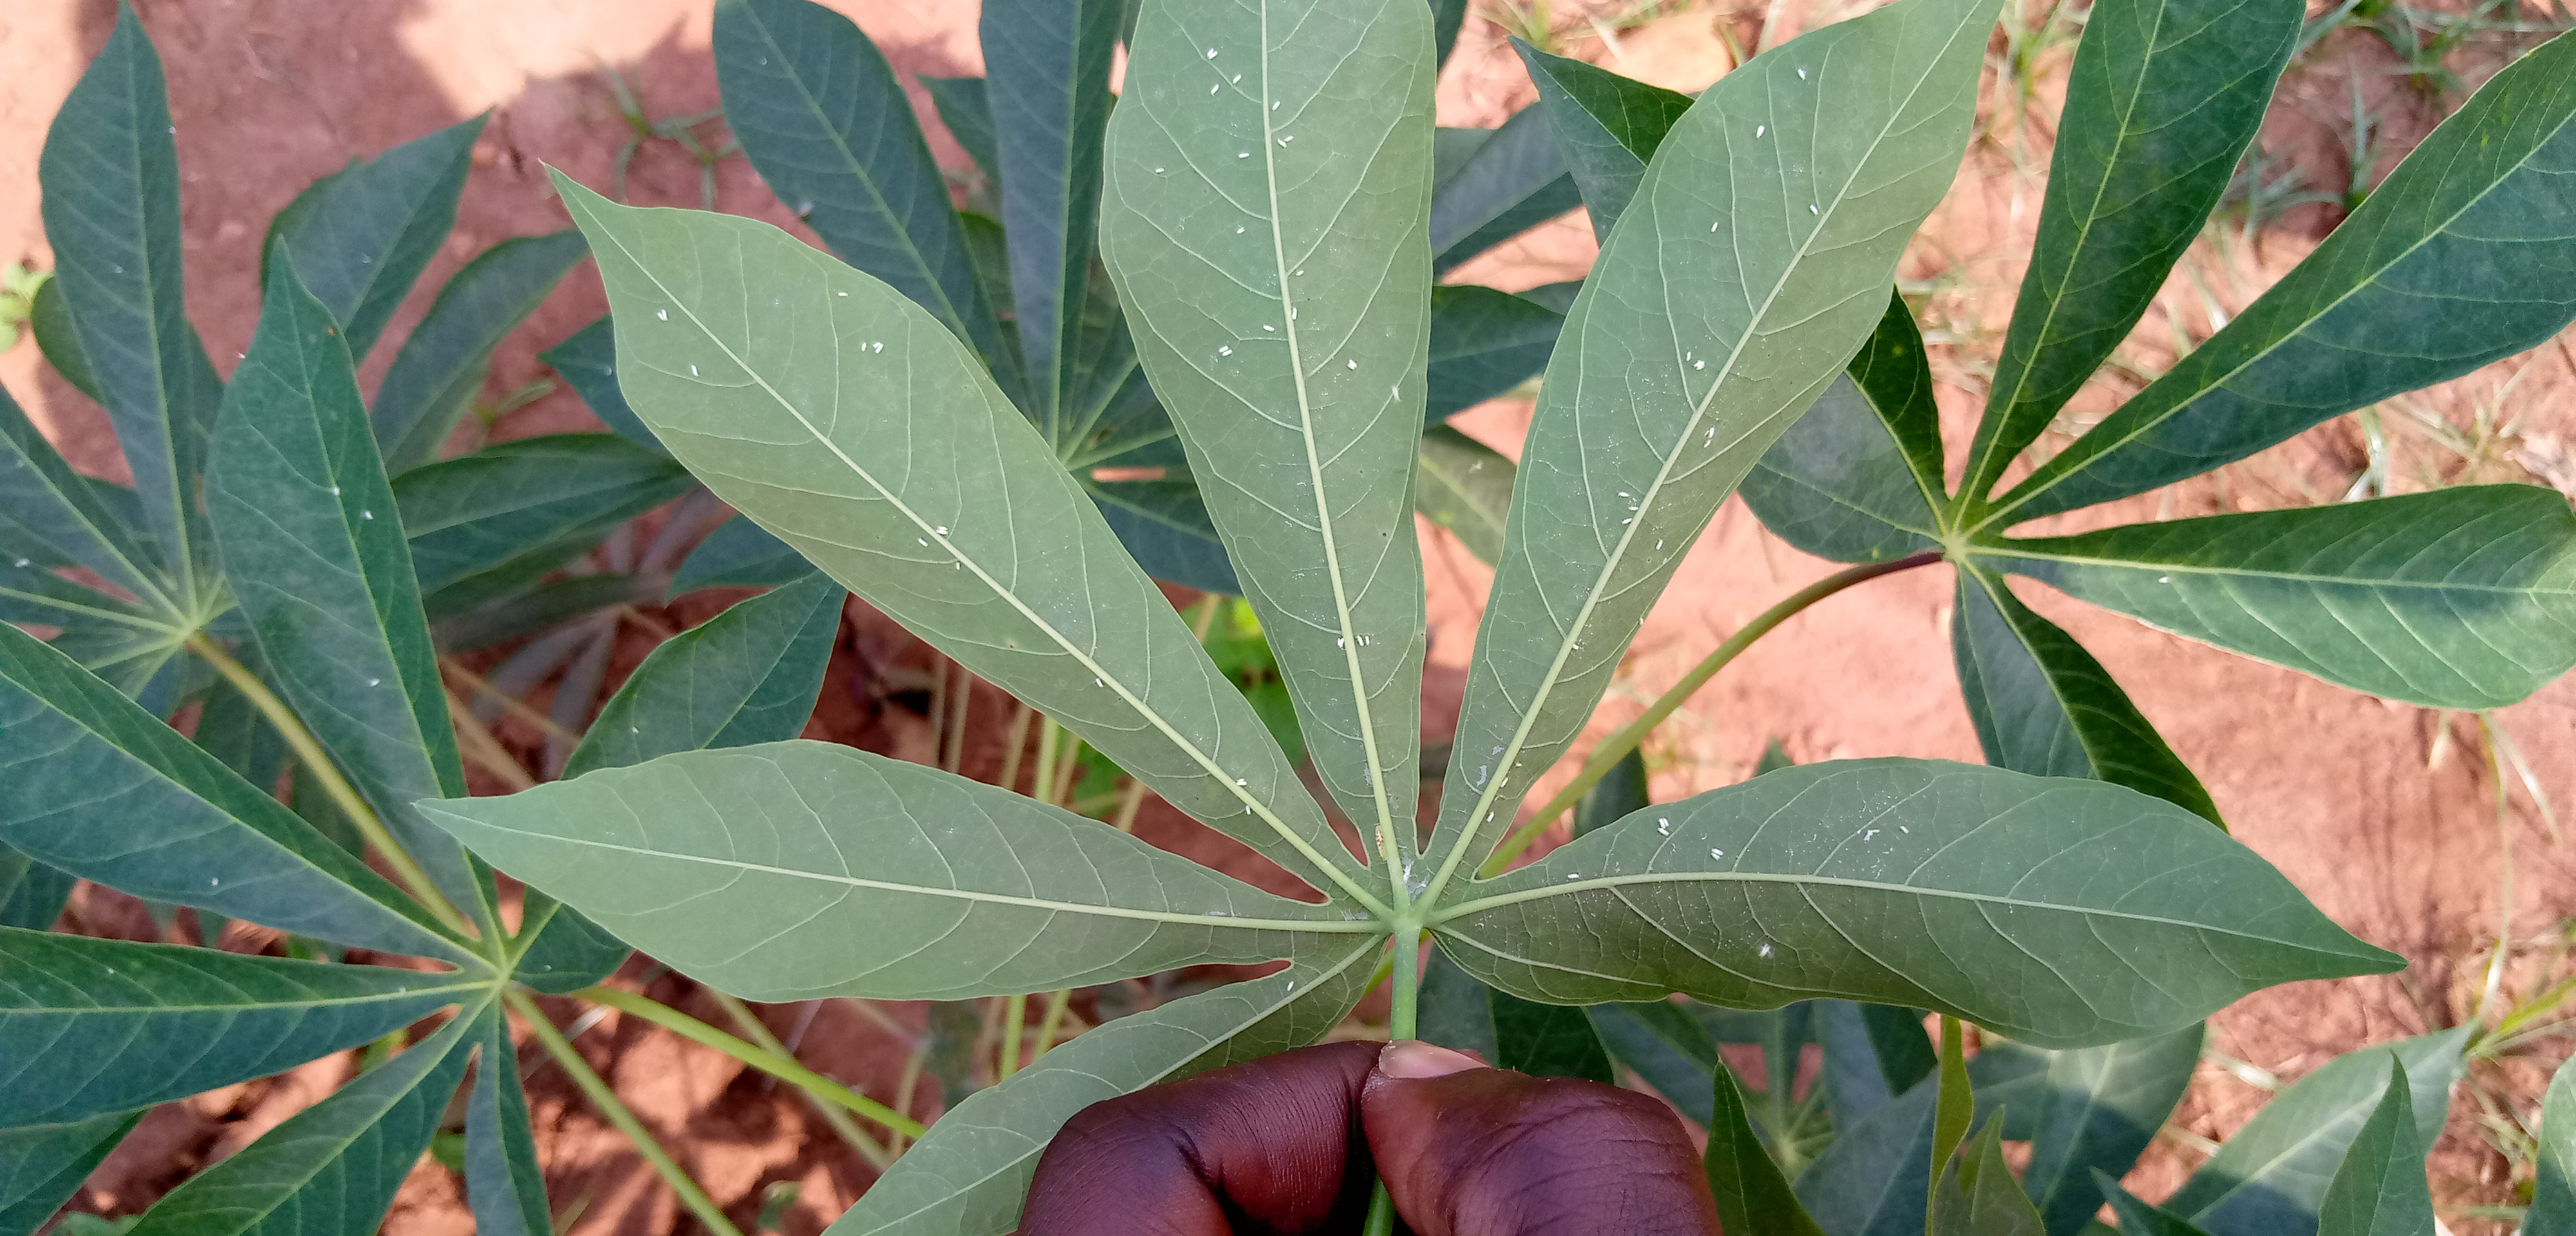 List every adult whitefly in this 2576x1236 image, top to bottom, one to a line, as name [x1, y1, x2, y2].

whitefly [1206, 47, 1218, 61]
whitefly [1795, 66, 1809, 82]
whitefly [1231, 72, 1244, 88]
whitefly [1209, 84, 1220, 95]
whitefly [1271, 100, 1283, 112]
whitefly [1754, 124, 1766, 140]
whitefly [1283, 135, 1294, 142]
whitefly [1274, 138, 1288, 147]
whitefly [1236, 151, 1253, 160]
whitefly [1153, 167, 1168, 174]
whitefly [1808, 201, 1822, 216]
whitefly [1708, 220, 1721, 234]
whitefly [1236, 223, 1247, 237]
whitefly [1294, 268, 1306, 278]
whitefly [837, 290, 849, 299]
whitefly [1291, 304, 1299, 322]
whitefly [655, 307, 670, 323]
whitefly [1262, 323, 1276, 333]
whitefly [872, 339, 888, 356]
whitefly [860, 340, 869, 354]
whitefly [1217, 344, 1235, 357]
whitefly [1685, 348, 1693, 364]
whitefly [1345, 358, 1359, 371]
whitefly [1692, 359, 1707, 371]
whitefly [690, 363, 701, 378]
whitefly [1708, 425, 1715, 439]
whitefly [1703, 437, 1713, 449]
whitefly [1615, 490, 1631, 500]
whitefly [1627, 505, 1640, 513]
whitefly [1620, 516, 1634, 527]
whitefly [935, 524, 952, 536]
whitefly [916, 536, 929, 549]
whitefly [1654, 537, 1664, 552]
whitefly [954, 560, 963, 572]
whitefly [2156, 575, 2171, 585]
whitefly [1637, 616, 1645, 627]
whitefly [1356, 633, 1365, 648]
whitefly [1364, 634, 1373, 646]
whitefly [1336, 635, 1345, 650]
whitefly [1571, 643, 1582, 653]
whitefly [1094, 677, 1105, 689]
whitefly [1514, 761, 1524, 771]
whitefly [1499, 776, 1510, 790]
whitefly [1235, 777, 1249, 788]
whitefly [1244, 803, 1253, 816]
whitefly [1486, 810, 1497, 823]
whitefly [1657, 816, 1671, 829]
whitefly [1899, 823, 1914, 836]
whitefly [1654, 827, 1673, 838]
whitefly [1862, 828, 1880, 843]
whitefly [1709, 845, 1727, 861]
whitefly [1566, 872, 1580, 880]
whitefly [1759, 943, 1774, 962]
whitefly [1285, 980, 1297, 993]